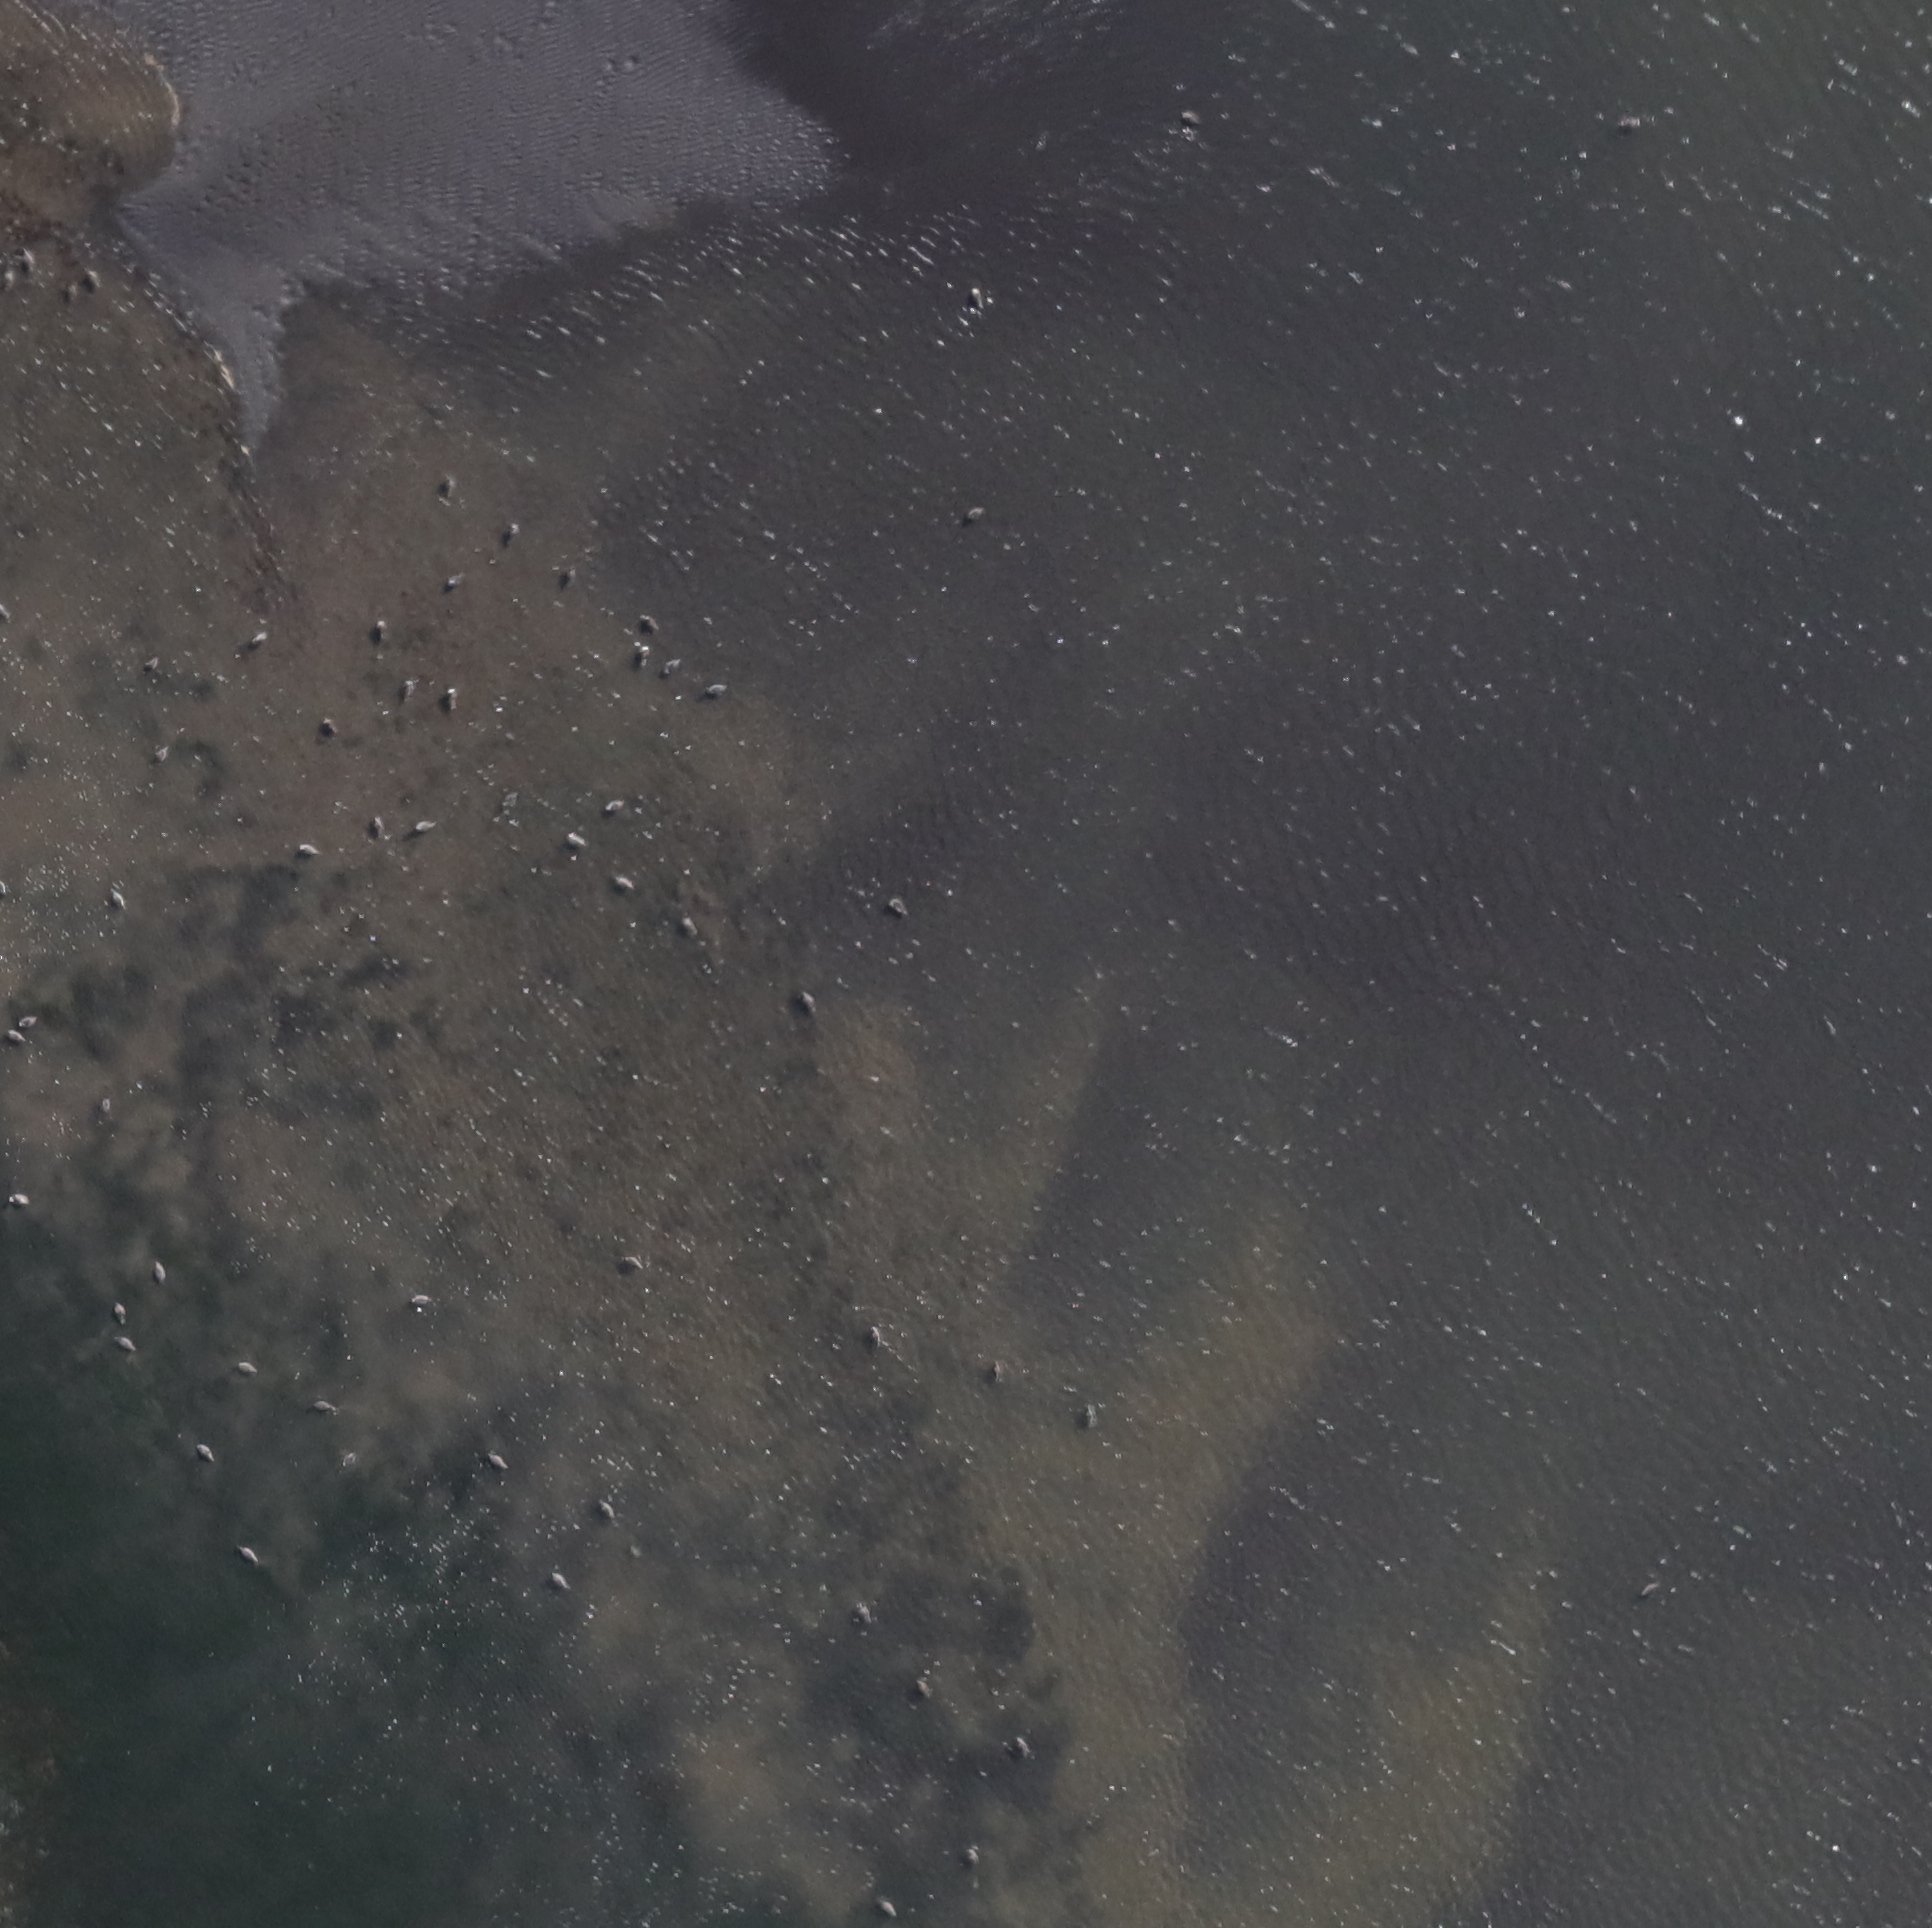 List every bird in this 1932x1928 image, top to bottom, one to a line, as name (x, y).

other bird (1194, 117)
other bird (1627, 125)
other bird (28, 259)
other bird (95, 280)
other bird (8, 284)
other bird (72, 293)
other bird (977, 298)
other bird (449, 489)
other bird (975, 512)
other bird (516, 526)
other bird (570, 577)
other bird (457, 581)
other bird (647, 619)
other bird (382, 627)
other bird (261, 638)
other bird (643, 657)
other bird (154, 664)
other bird (669, 666)
other bird (406, 688)
other bird (717, 694)
other bird (450, 702)
other bird (332, 725)
other bird (162, 755)
other bird (610, 803)
other bird (379, 825)
other bird (423, 826)
other bird (577, 843)
other bird (308, 850)
other bird (624, 882)
other bird (0, 885)
other bird (119, 900)
other bird (900, 905)
other bird (691, 929)
other bird (807, 1001)
other bird (28, 1022)
other bird (13, 1033)
other bird (110, 1103)
other bird (18, 1202)
other bird (632, 1263)
other bird (164, 1273)
other bird (423, 1300)
other bird (120, 1314)
other bird (874, 1334)
other bird (128, 1342)
other bird (243, 1366)
other bird (995, 1368)
other bird (323, 1407)
other bird (1090, 1416)
other bird (203, 1455)
other bird (347, 1456)
other bird (498, 1460)
other bird (606, 1508)
other bird (243, 1549)
other bird (560, 1580)
other bird (861, 1613)
other bird (923, 1690)
other bird (1021, 1745)
other bird (970, 1854)
other bird (888, 1908)